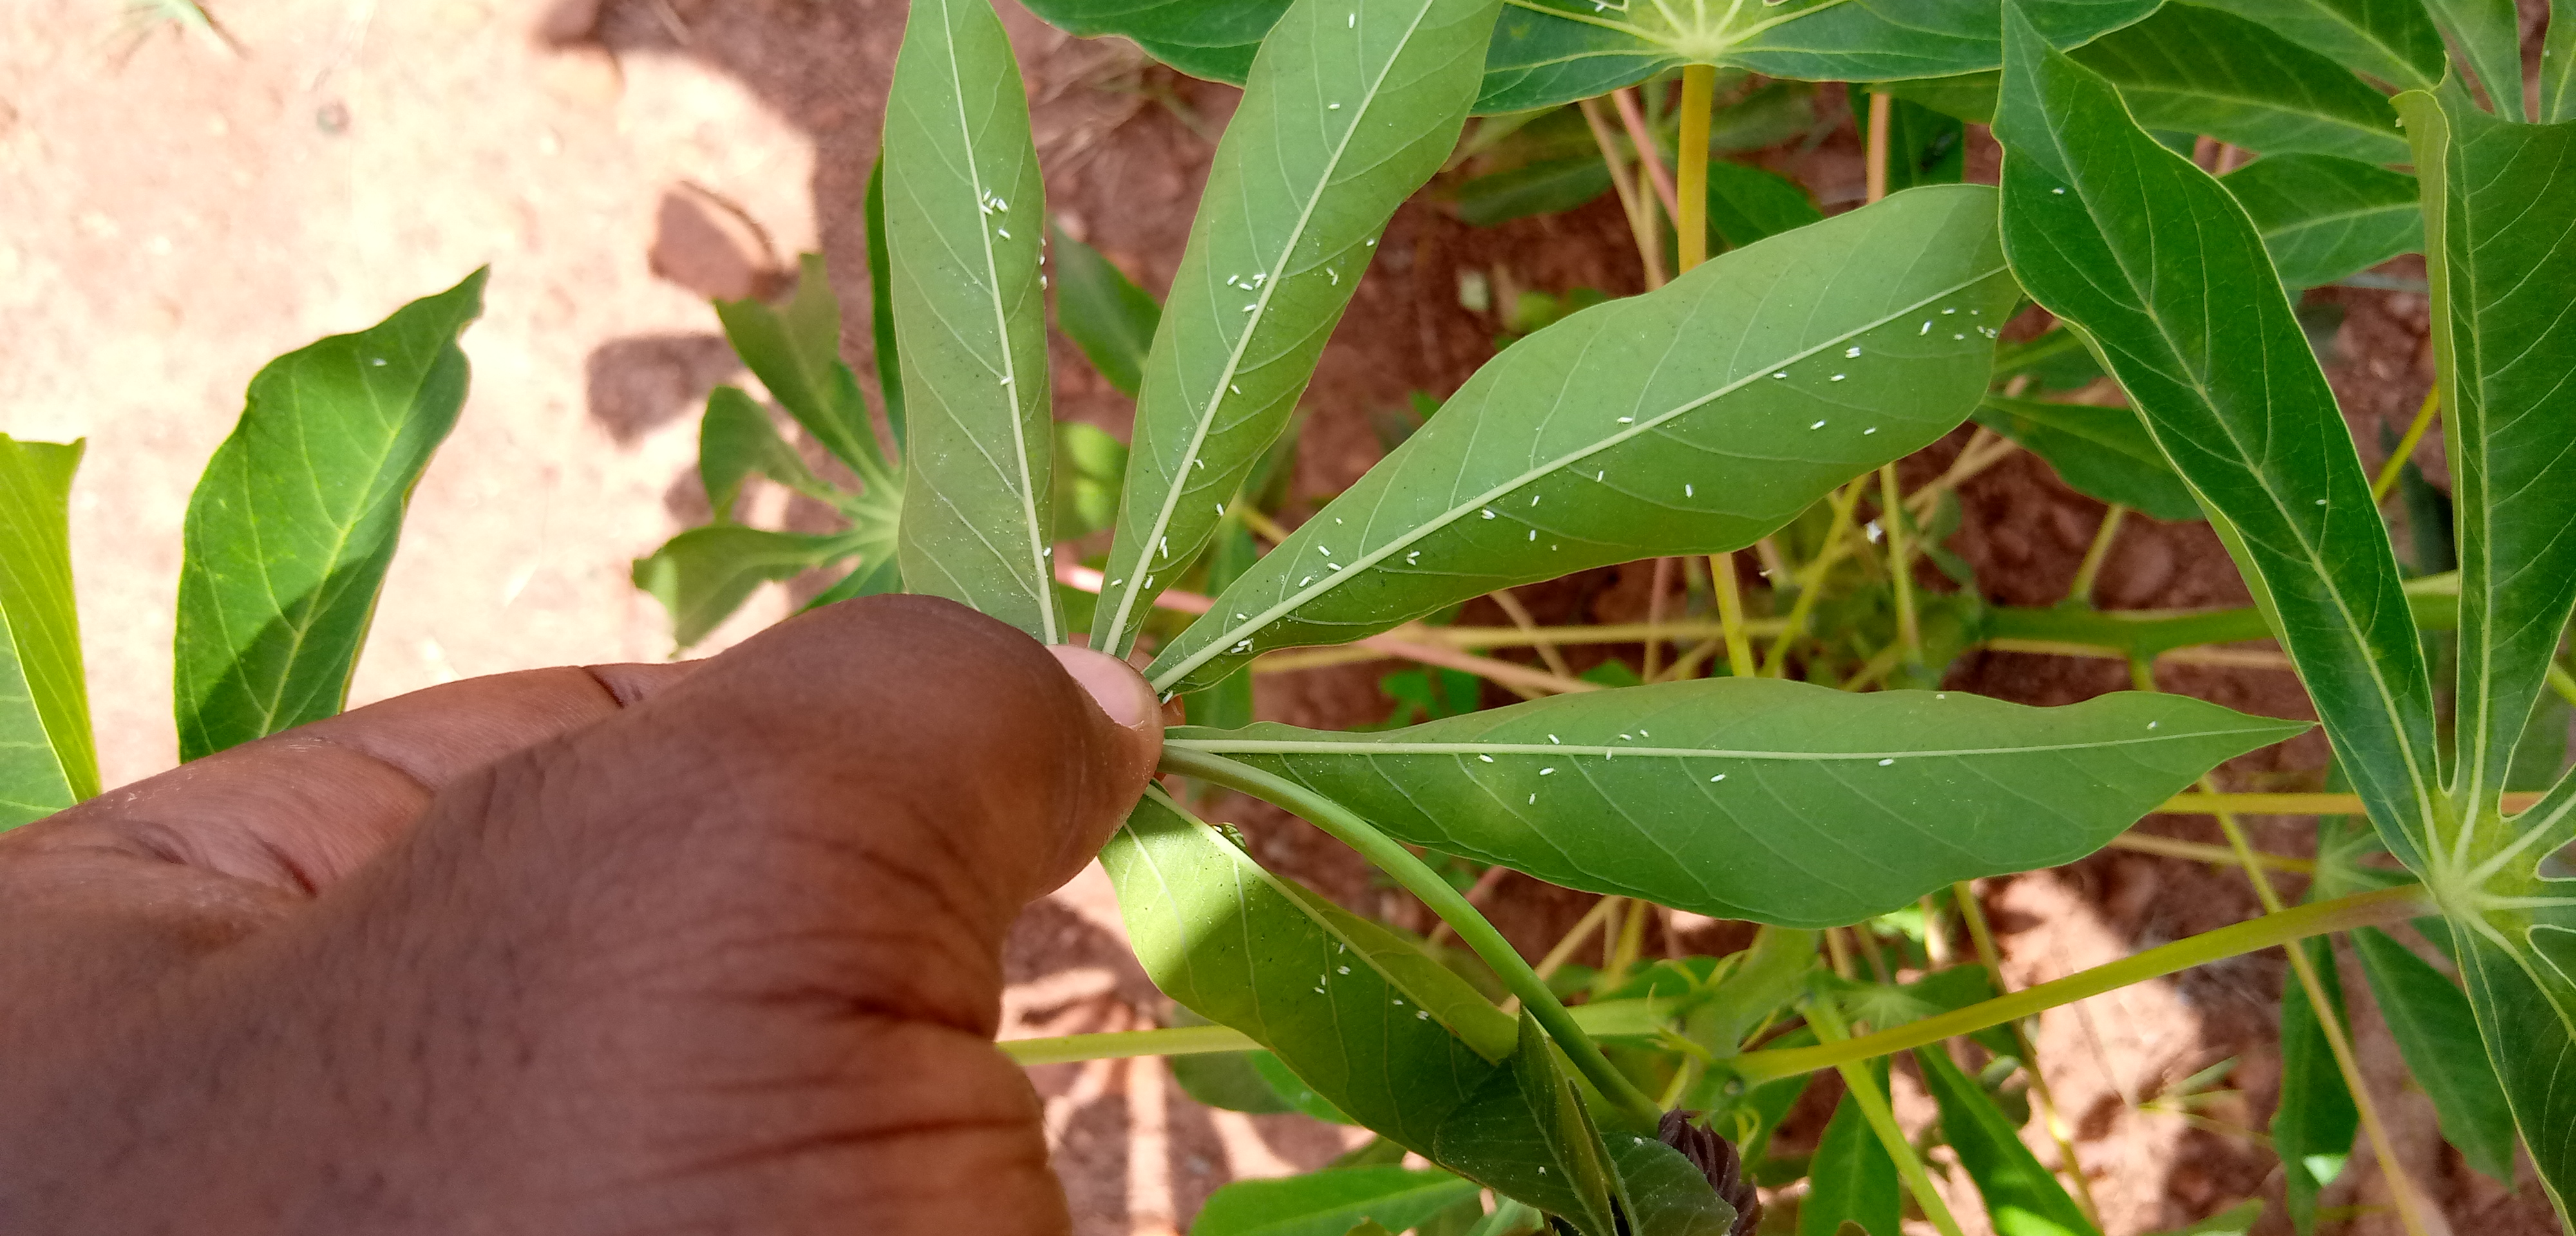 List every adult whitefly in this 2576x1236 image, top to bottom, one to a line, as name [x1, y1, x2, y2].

whitefly [1345, 12, 1358, 32]
whitefly [1325, 100, 1342, 113]
whitefly [982, 188, 992, 203]
whitefly [989, 197, 998, 209]
whitefly [999, 198, 1009, 211]
whitefly [996, 201, 1005, 214]
whitefly [980, 203, 994, 217]
whitefly [996, 227, 1012, 243]
whitefly [1041, 236, 1047, 248]
whitefly [1363, 238, 1377, 247]
whitefly [1037, 254, 1046, 267]
whitefly [1324, 266, 1334, 277]
whitefly [1251, 271, 1269, 279]
whitefly [1039, 272, 1050, 292]
whitefly [1329, 273, 1340, 288]
whitefly [1224, 274, 1241, 287]
whitefly [1254, 278, 1264, 290]
whitefly [1237, 280, 1256, 294]
whitefly [1240, 303, 1258, 314]
whitefly [1938, 305, 1957, 317]
whitefly [1969, 308, 1981, 318]
whitefly [1917, 319, 1931, 340]
whitefly [1975, 324, 1986, 335]
whitefly [1987, 327, 1996, 335]
whitefly [1985, 332, 1994, 339]
whitefly [1951, 332, 1966, 342]
whitefly [1844, 346, 1861, 353]
whitefly [1844, 353, 1862, 360]
whitefly [1770, 371, 1788, 381]
whitefly [1826, 372, 1846, 384]
whitefly [995, 373, 1014, 388]
whitefly [1229, 383, 1244, 397]
whitefly [1615, 414, 1634, 426]
whitefly [1808, 417, 1830, 434]
whitefly [1859, 424, 1880, 438]
whitefly [1193, 457, 1207, 471]
whitefly [1595, 469, 1608, 485]
whitefly [1681, 482, 1696, 500]
whitefly [1528, 493, 1542, 510]
whitefly [1215, 501, 1227, 519]
whitefly [1481, 508, 1495, 518]
whitefly [1481, 514, 1493, 521]
whitefly [1334, 515, 1343, 527]
whitefly [1861, 517, 1886, 547]
whitefly [1527, 528, 1537, 543]
whitefly [1159, 534, 1169, 550]
whitefly [1316, 543, 1332, 558]
whitefly [1549, 543, 1560, 552]
whitefly [1041, 545, 1056, 560]
whitefly [1161, 545, 1171, 561]
whitefly [1405, 550, 1421, 558]
whitefly [1405, 557, 1417, 567]
whitefly [1325, 561, 1343, 574]
whitefly [1142, 574, 1155, 591]
whitefly [1297, 574, 1312, 589]
whitefly [1109, 576, 1124, 588]
whitefly [1234, 610, 1250, 622]
whitefly [1236, 638, 1252, 647]
whitefly [1246, 641, 1254, 651]
whitefly [1229, 646, 1247, 655]
whitefly [1160, 688, 1175, 706]
whitefly [1933, 691, 1947, 702]
whitefly [2145, 718, 2159, 732]
whitefly [1638, 728, 1650, 740]
whitefly [1546, 731, 1561, 745]
whitefly [1616, 731, 1634, 743]
whitefly [1604, 747, 1615, 762]
whitefly [1476, 752, 1495, 765]
whitefly [1875, 757, 1895, 767]
whitefly [1537, 765, 1558, 777]
whitefly [1708, 771, 1728, 784]
whitefly [1526, 791, 1539, 807]
whitefly [1336, 941, 1347, 955]
whitefly [1339, 964, 1352, 973]
whitefly [1336, 968, 1350, 976]
whitefly [1319, 972, 1328, 987]
whitefly [1312, 985, 1327, 996]
whitefly [1390, 997, 1405, 1007]
whitefly [1417, 1009, 1430, 1018]
whitefly [1415, 1013, 1428, 1022]
whitefly [1631, 1134, 1644, 1147]
whitefly [1535, 1163, 1549, 1179]